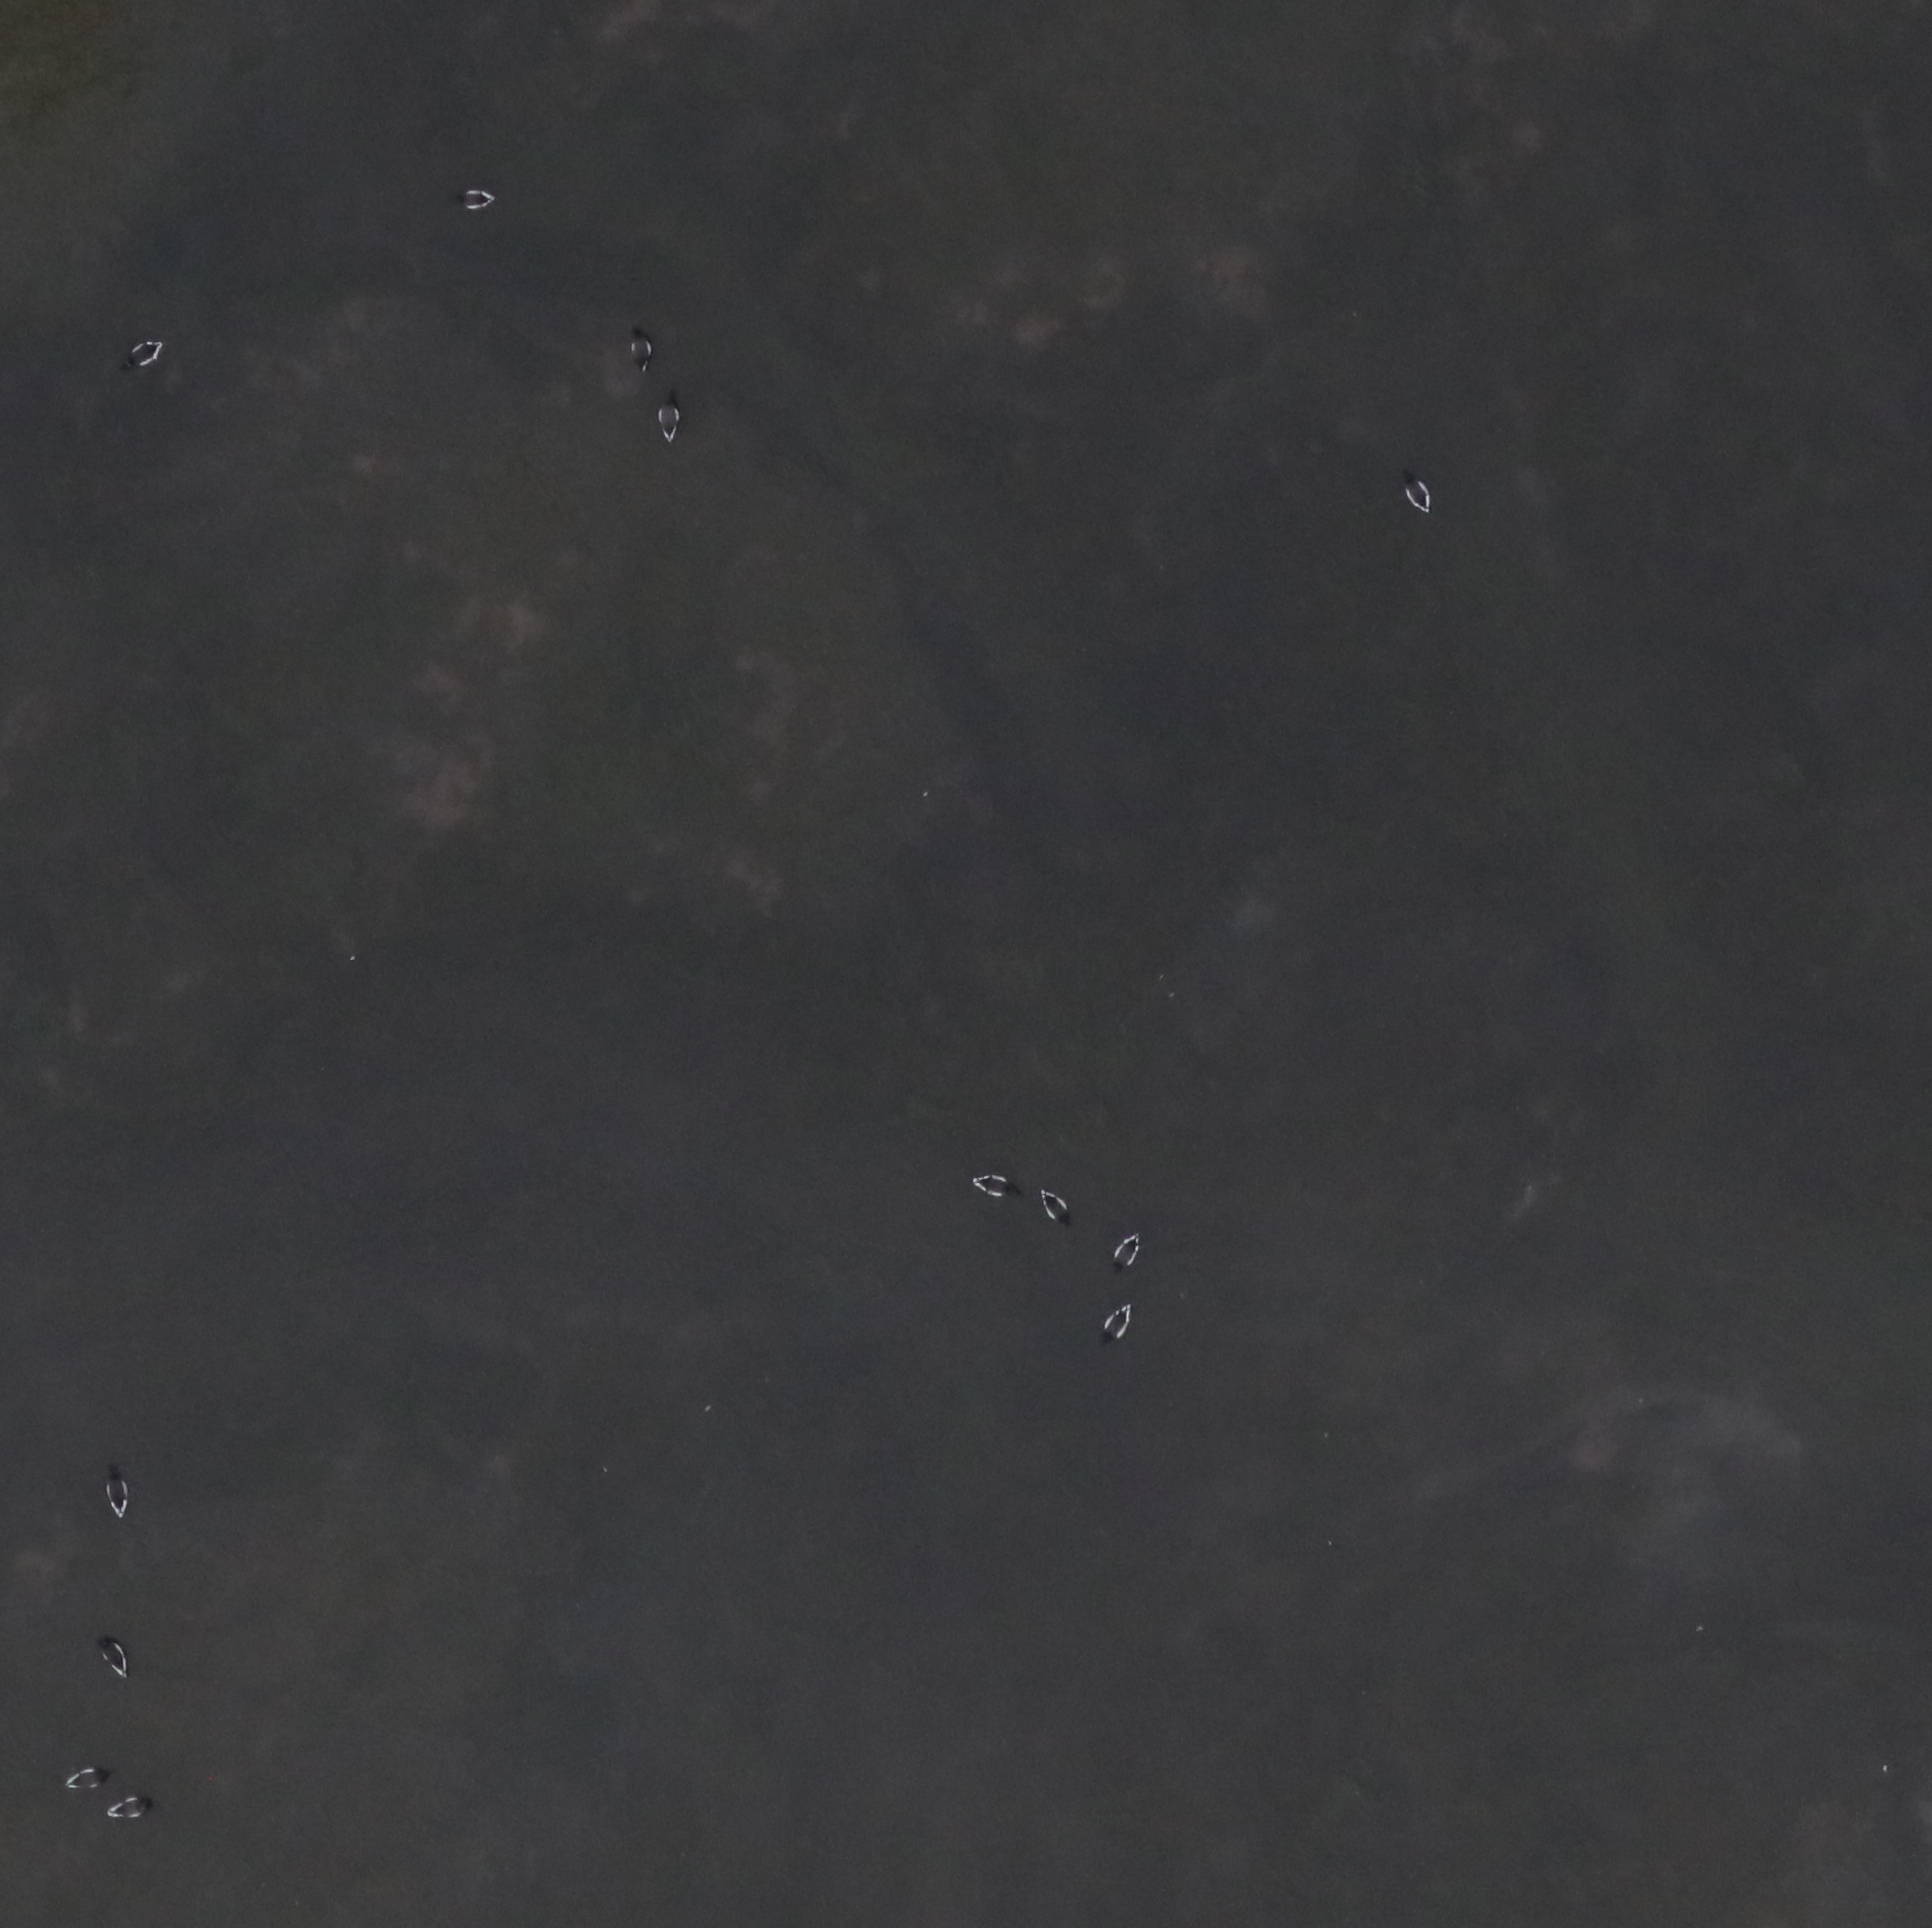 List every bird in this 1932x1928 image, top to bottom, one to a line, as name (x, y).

brant (471, 197)
brant (640, 350)
brant (142, 354)
brant (666, 419)
brant (1415, 492)
brant (996, 1186)
brant (1055, 1208)
brant (1126, 1252)
brant (1117, 1324)
brant (114, 1490)
brant (112, 1655)
brant (84, 1778)
brant (130, 1806)